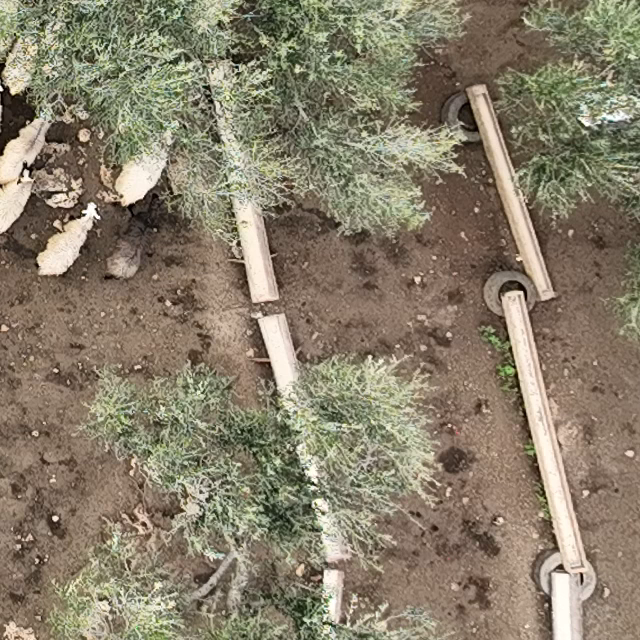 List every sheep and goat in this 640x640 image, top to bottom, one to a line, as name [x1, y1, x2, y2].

sheep [0, 0, 34, 54]
sheep [1, 15, 38, 97]
sheep [0, 73, 6, 160]
sheep [0, 110, 52, 181]
sheep [111, 120, 178, 204]
sheep [0, 166, 34, 233]
sheep [103, 193, 159, 278]
sheep [36, 199, 98, 277]